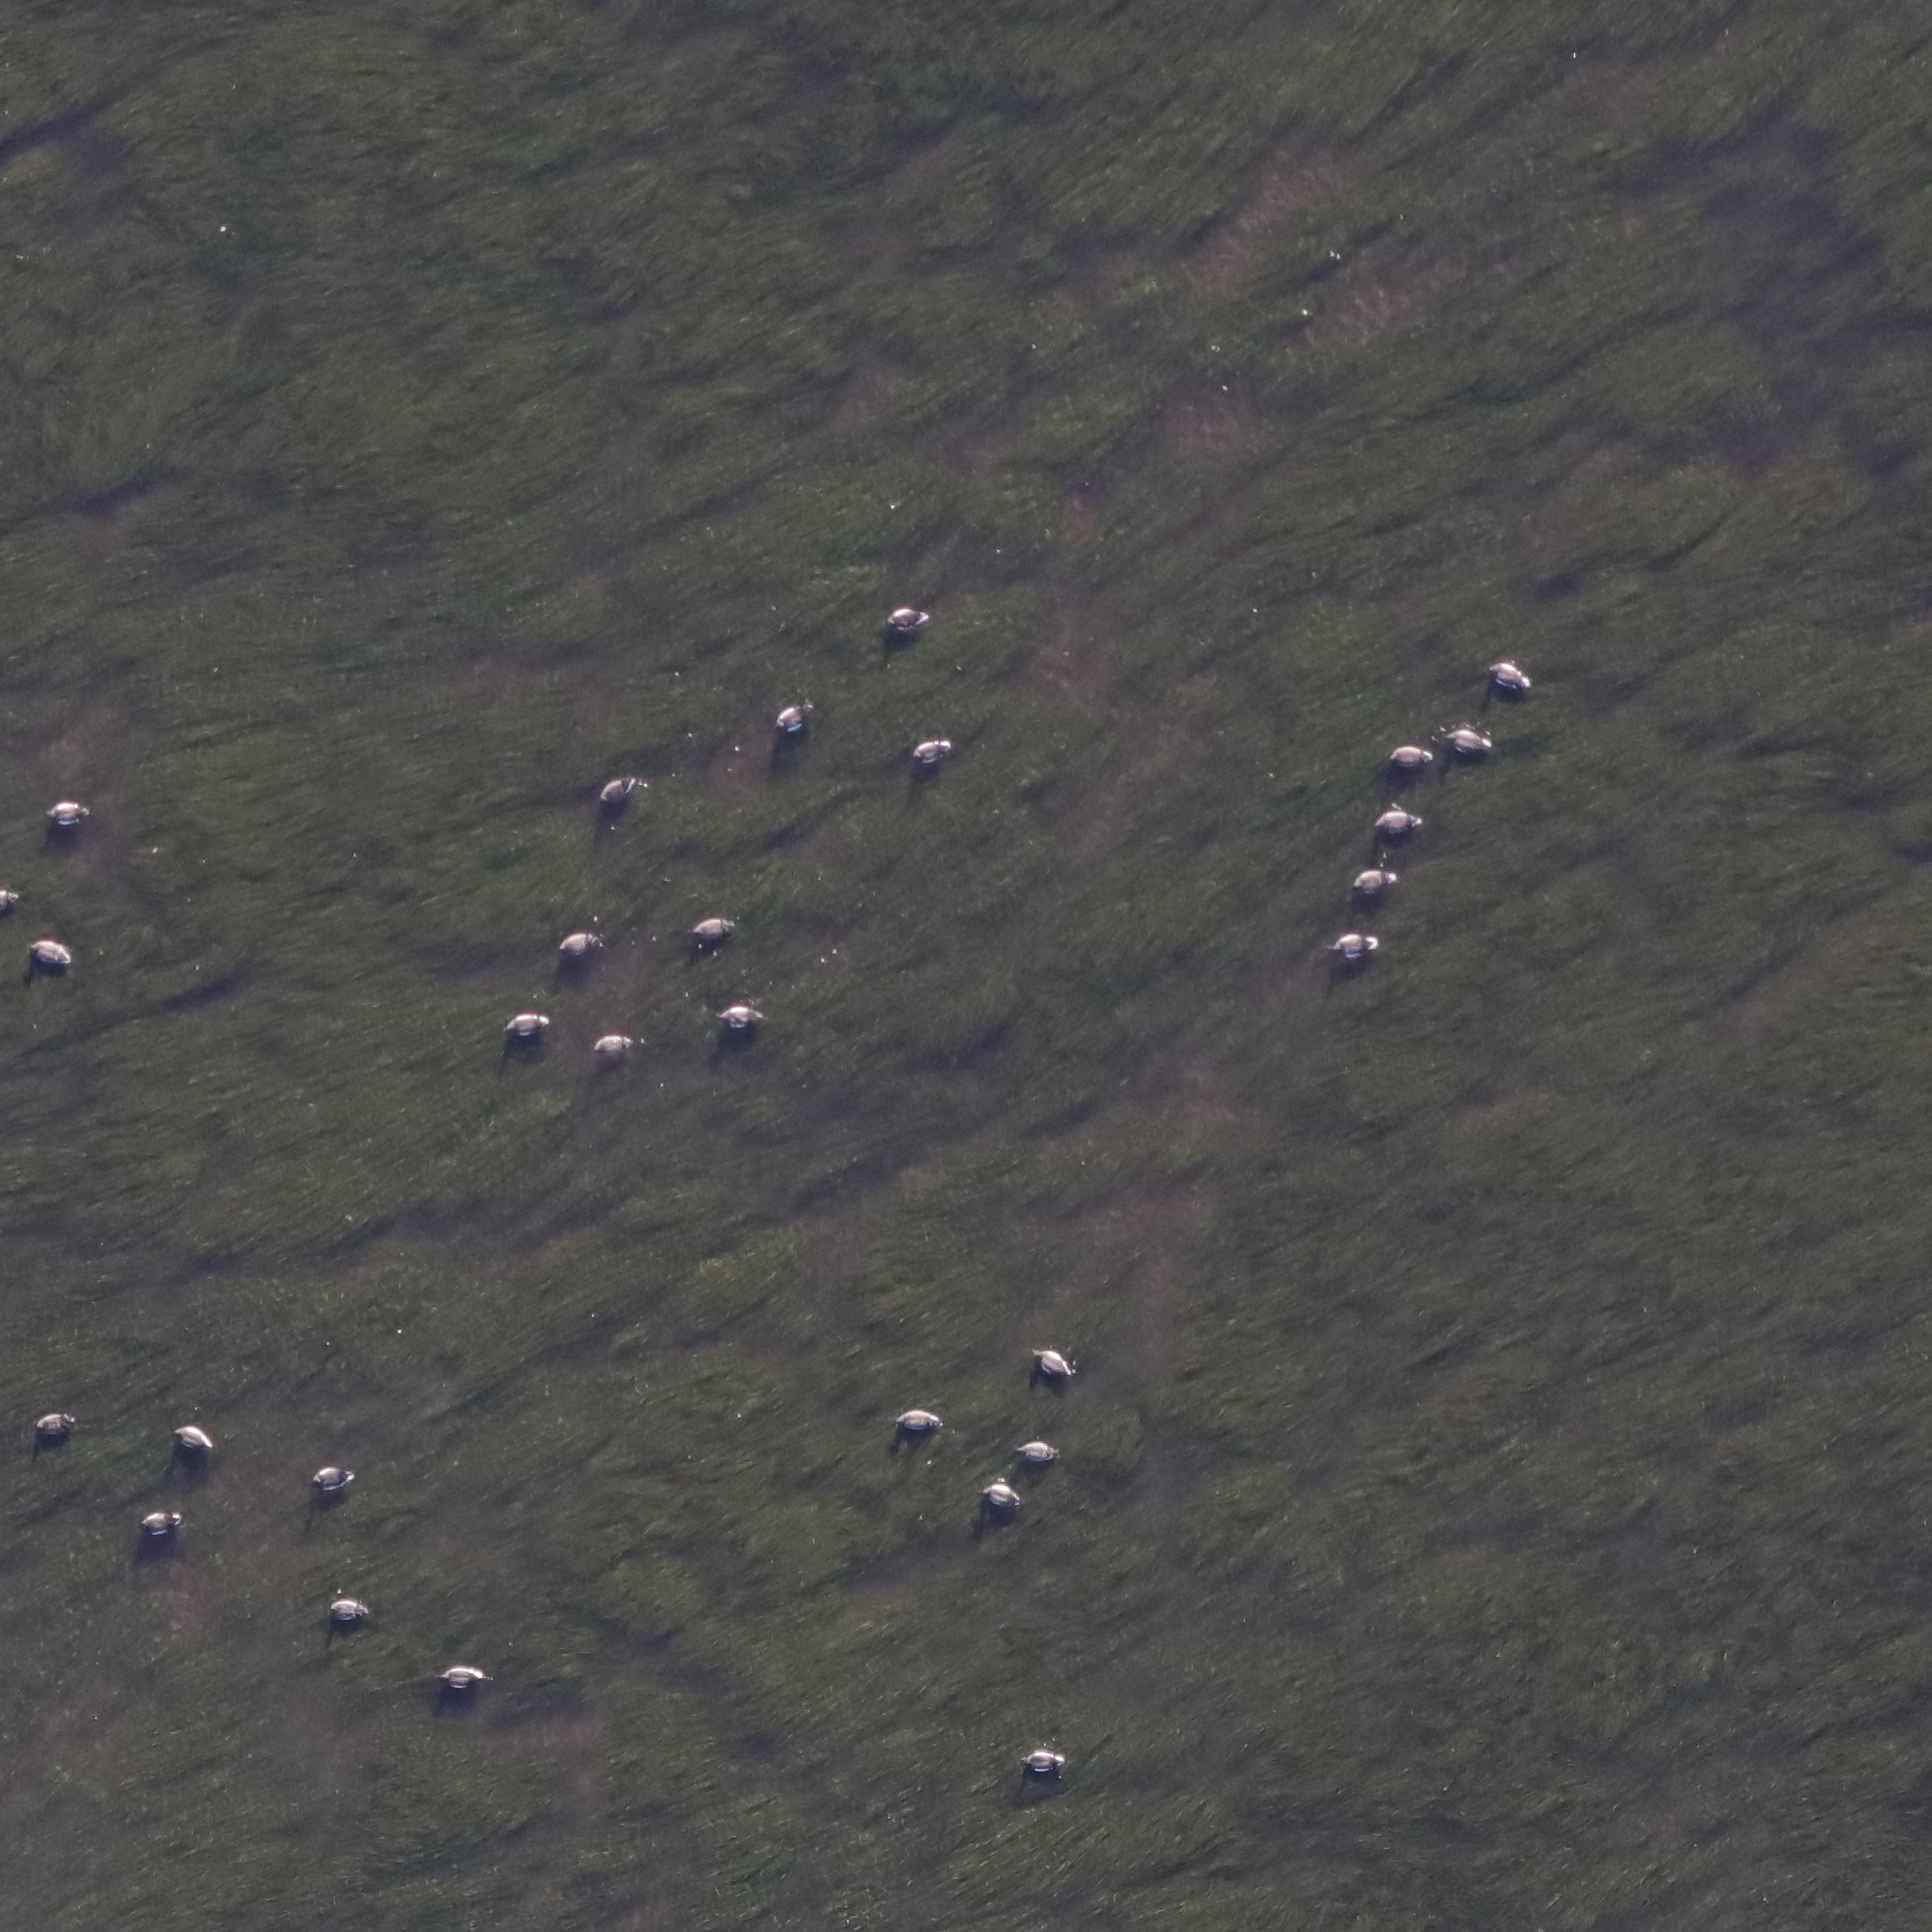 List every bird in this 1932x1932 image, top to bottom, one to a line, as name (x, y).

brant (908, 619)
brant (1507, 676)
brant (793, 719)
brant (1468, 738)
brant (932, 751)
brant (1411, 757)
brant (619, 792)
brant (69, 813)
brant (1394, 822)
brant (1371, 879)
brant (712, 930)
brant (578, 943)
brant (1354, 944)
brant (53, 954)
brant (740, 1015)
brant (527, 1025)
brant (613, 1046)
brant (1054, 1362)
brant (918, 1421)
brant (55, 1426)
brant (193, 1438)
brant (1036, 1450)
brant (332, 1478)
brant (1002, 1495)
brant (160, 1523)
brant (349, 1608)
brant (461, 1677)
brant (1046, 1761)